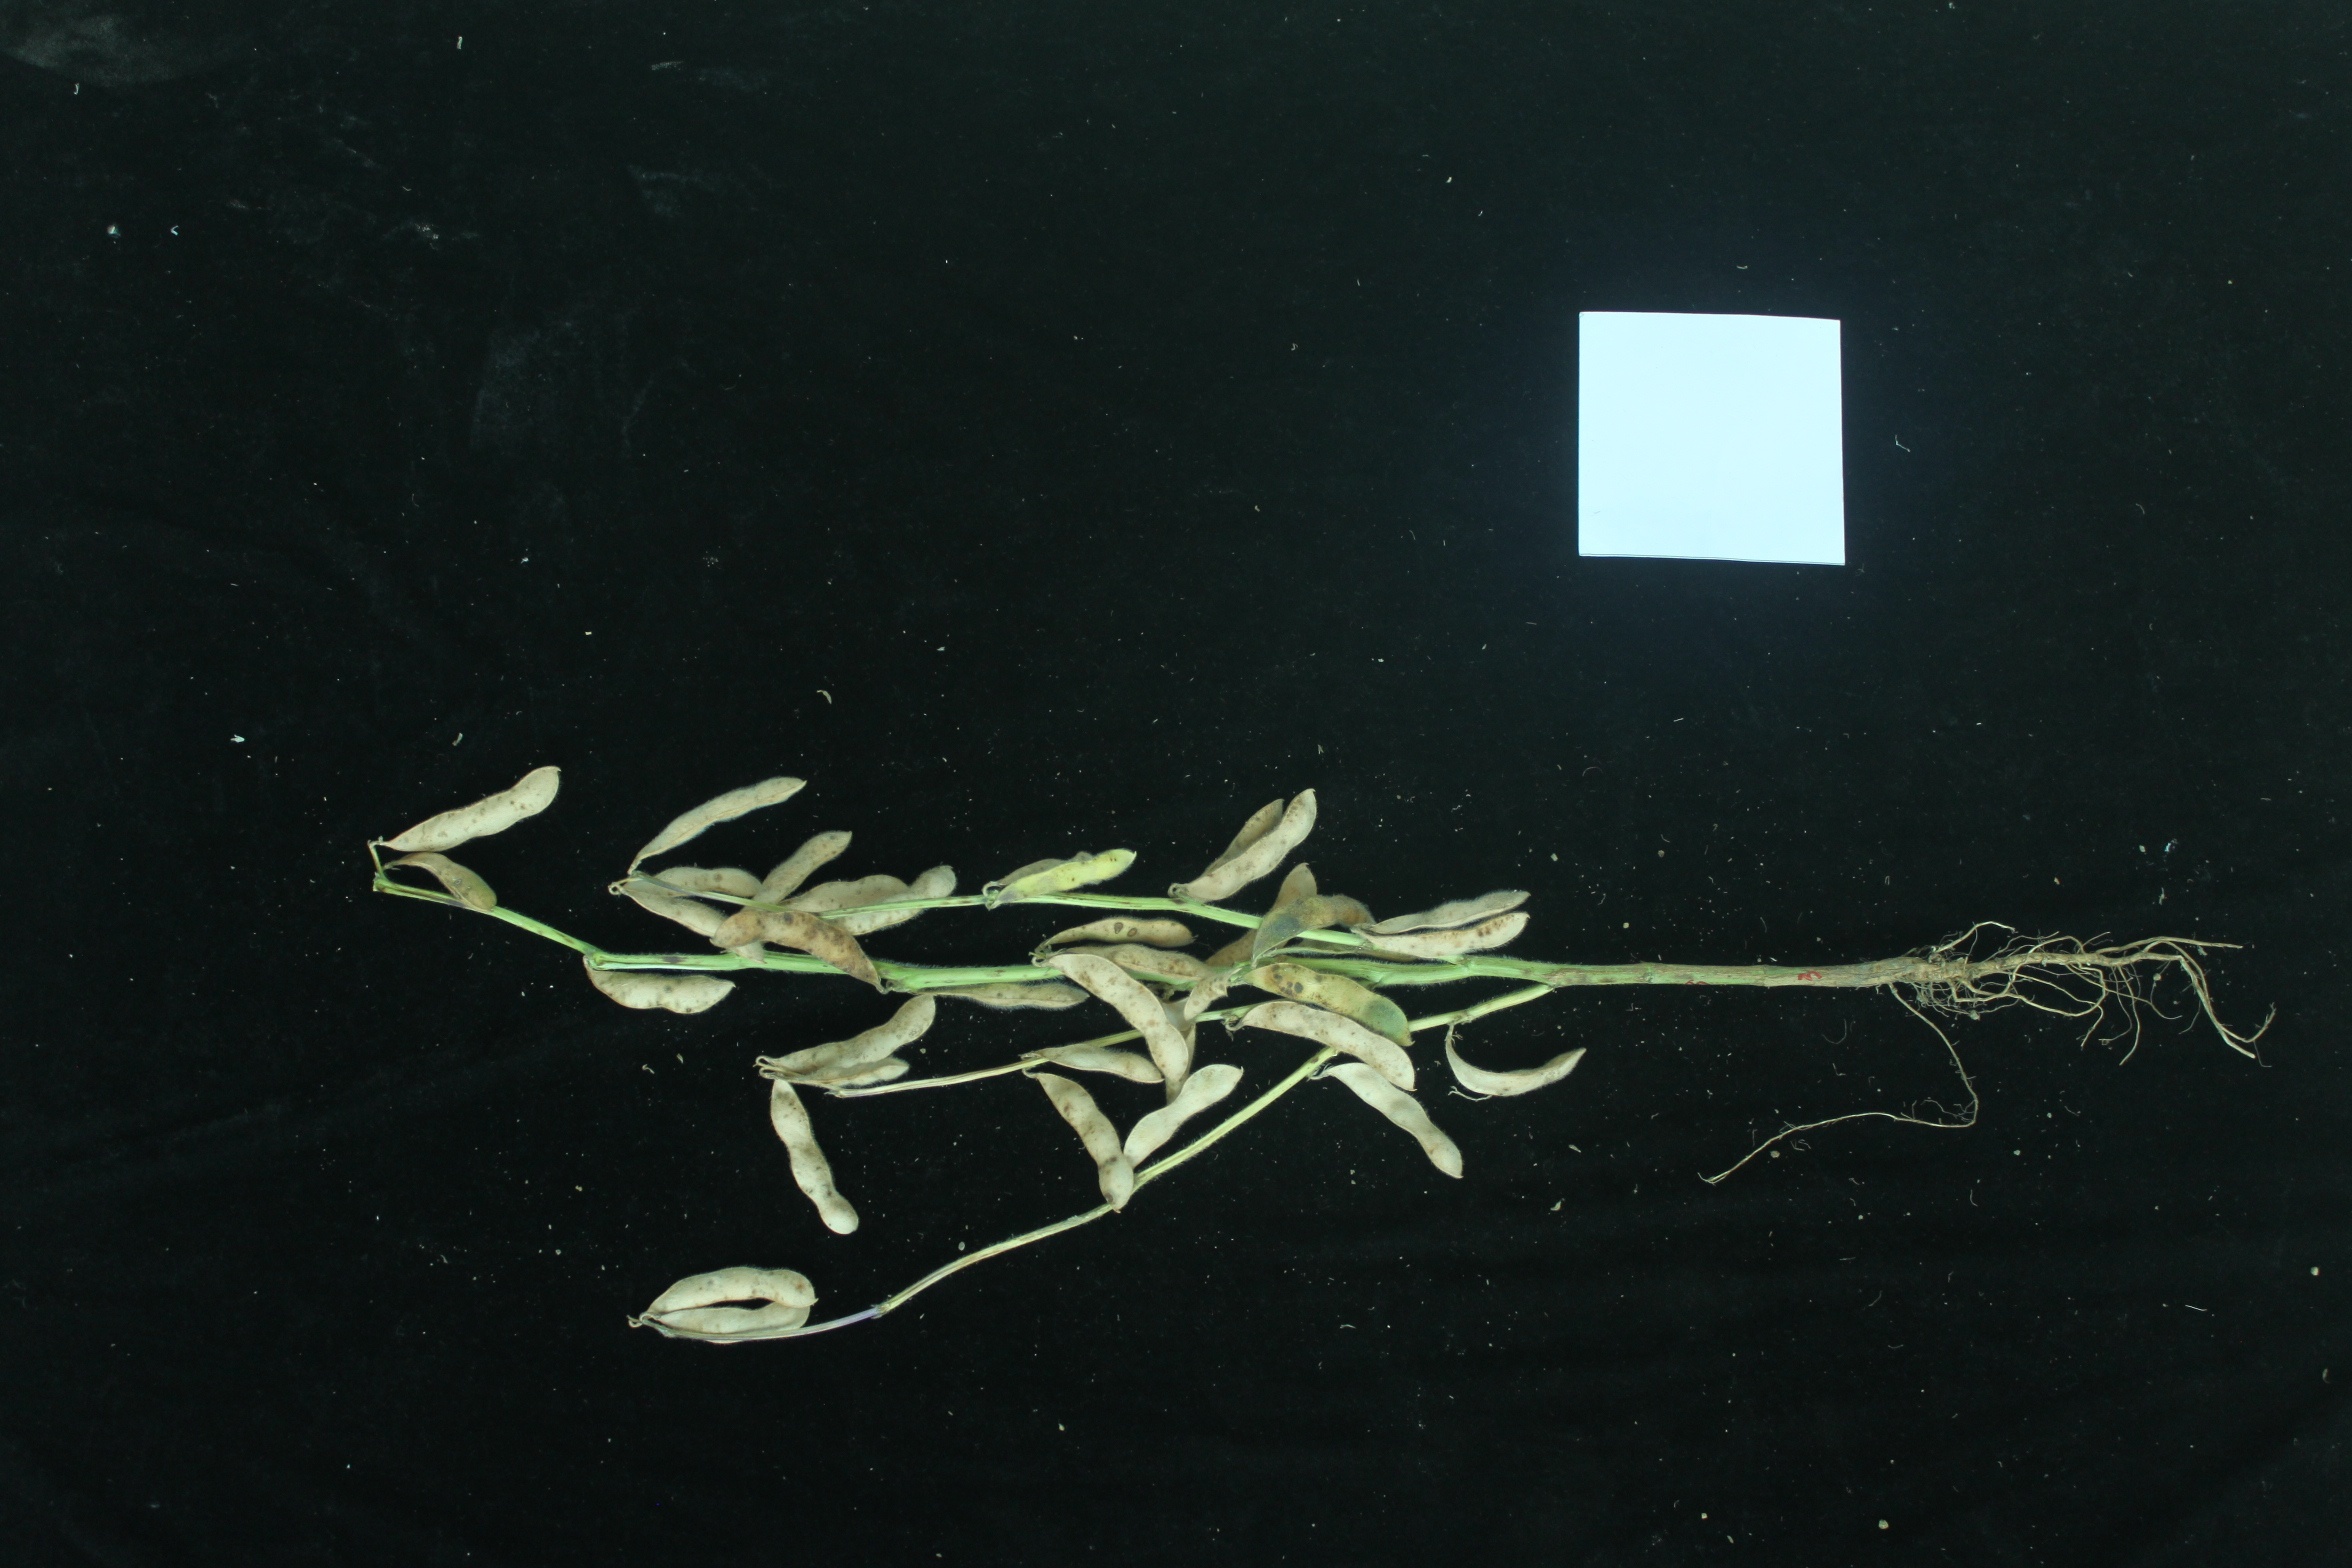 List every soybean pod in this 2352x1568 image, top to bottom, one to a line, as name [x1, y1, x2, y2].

soybean pod [378, 766, 558, 853]
soybean pod [631, 779, 804, 874]
soybean pod [1175, 791, 1317, 901]
soybean pod [1211, 800, 1283, 863]
soybean pod [744, 832, 851, 914]
soybean pod [994, 850, 1138, 901]
soybean pod [388, 855, 493, 914]
soybean pod [789, 864, 956, 935]
soybean pod [1188, 865, 1315, 1025]
soybean pod [624, 867, 771, 898]
soybean pod [760, 878, 908, 916]
soybean pod [622, 889, 764, 962]
soybean pod [1371, 891, 1528, 935]
soybean pod [1253, 896, 1377, 962]
soybean pod [708, 909, 877, 984]
soybean pod [1355, 915, 1530, 952]
soybean pod [1037, 920, 1194, 954]
soybean pod [1042, 945, 1209, 984]
soybean pod [1041, 954, 1189, 1117]
soybean pod [589, 964, 734, 1014]
soybean pod [1233, 964, 1411, 1048]
soybean pod [938, 986, 1089, 1009]
soybean pod [769, 992, 934, 1068]
soybean pod [1234, 999, 1416, 1094]
soybean pod [1444, 1026, 1585, 1093]
soybean pod [1027, 1046, 1162, 1085]
soybean pod [768, 1058, 909, 1087]
soybean pod [1117, 1065, 1248, 1174]
soybean pod [1317, 1065, 1462, 1178]
soybean pod [770, 1078, 857, 1234]
soybean pod [1034, 1078, 1133, 1214]
soybean pod [649, 1267, 817, 1315]
soybean pod [653, 1295, 809, 1340]